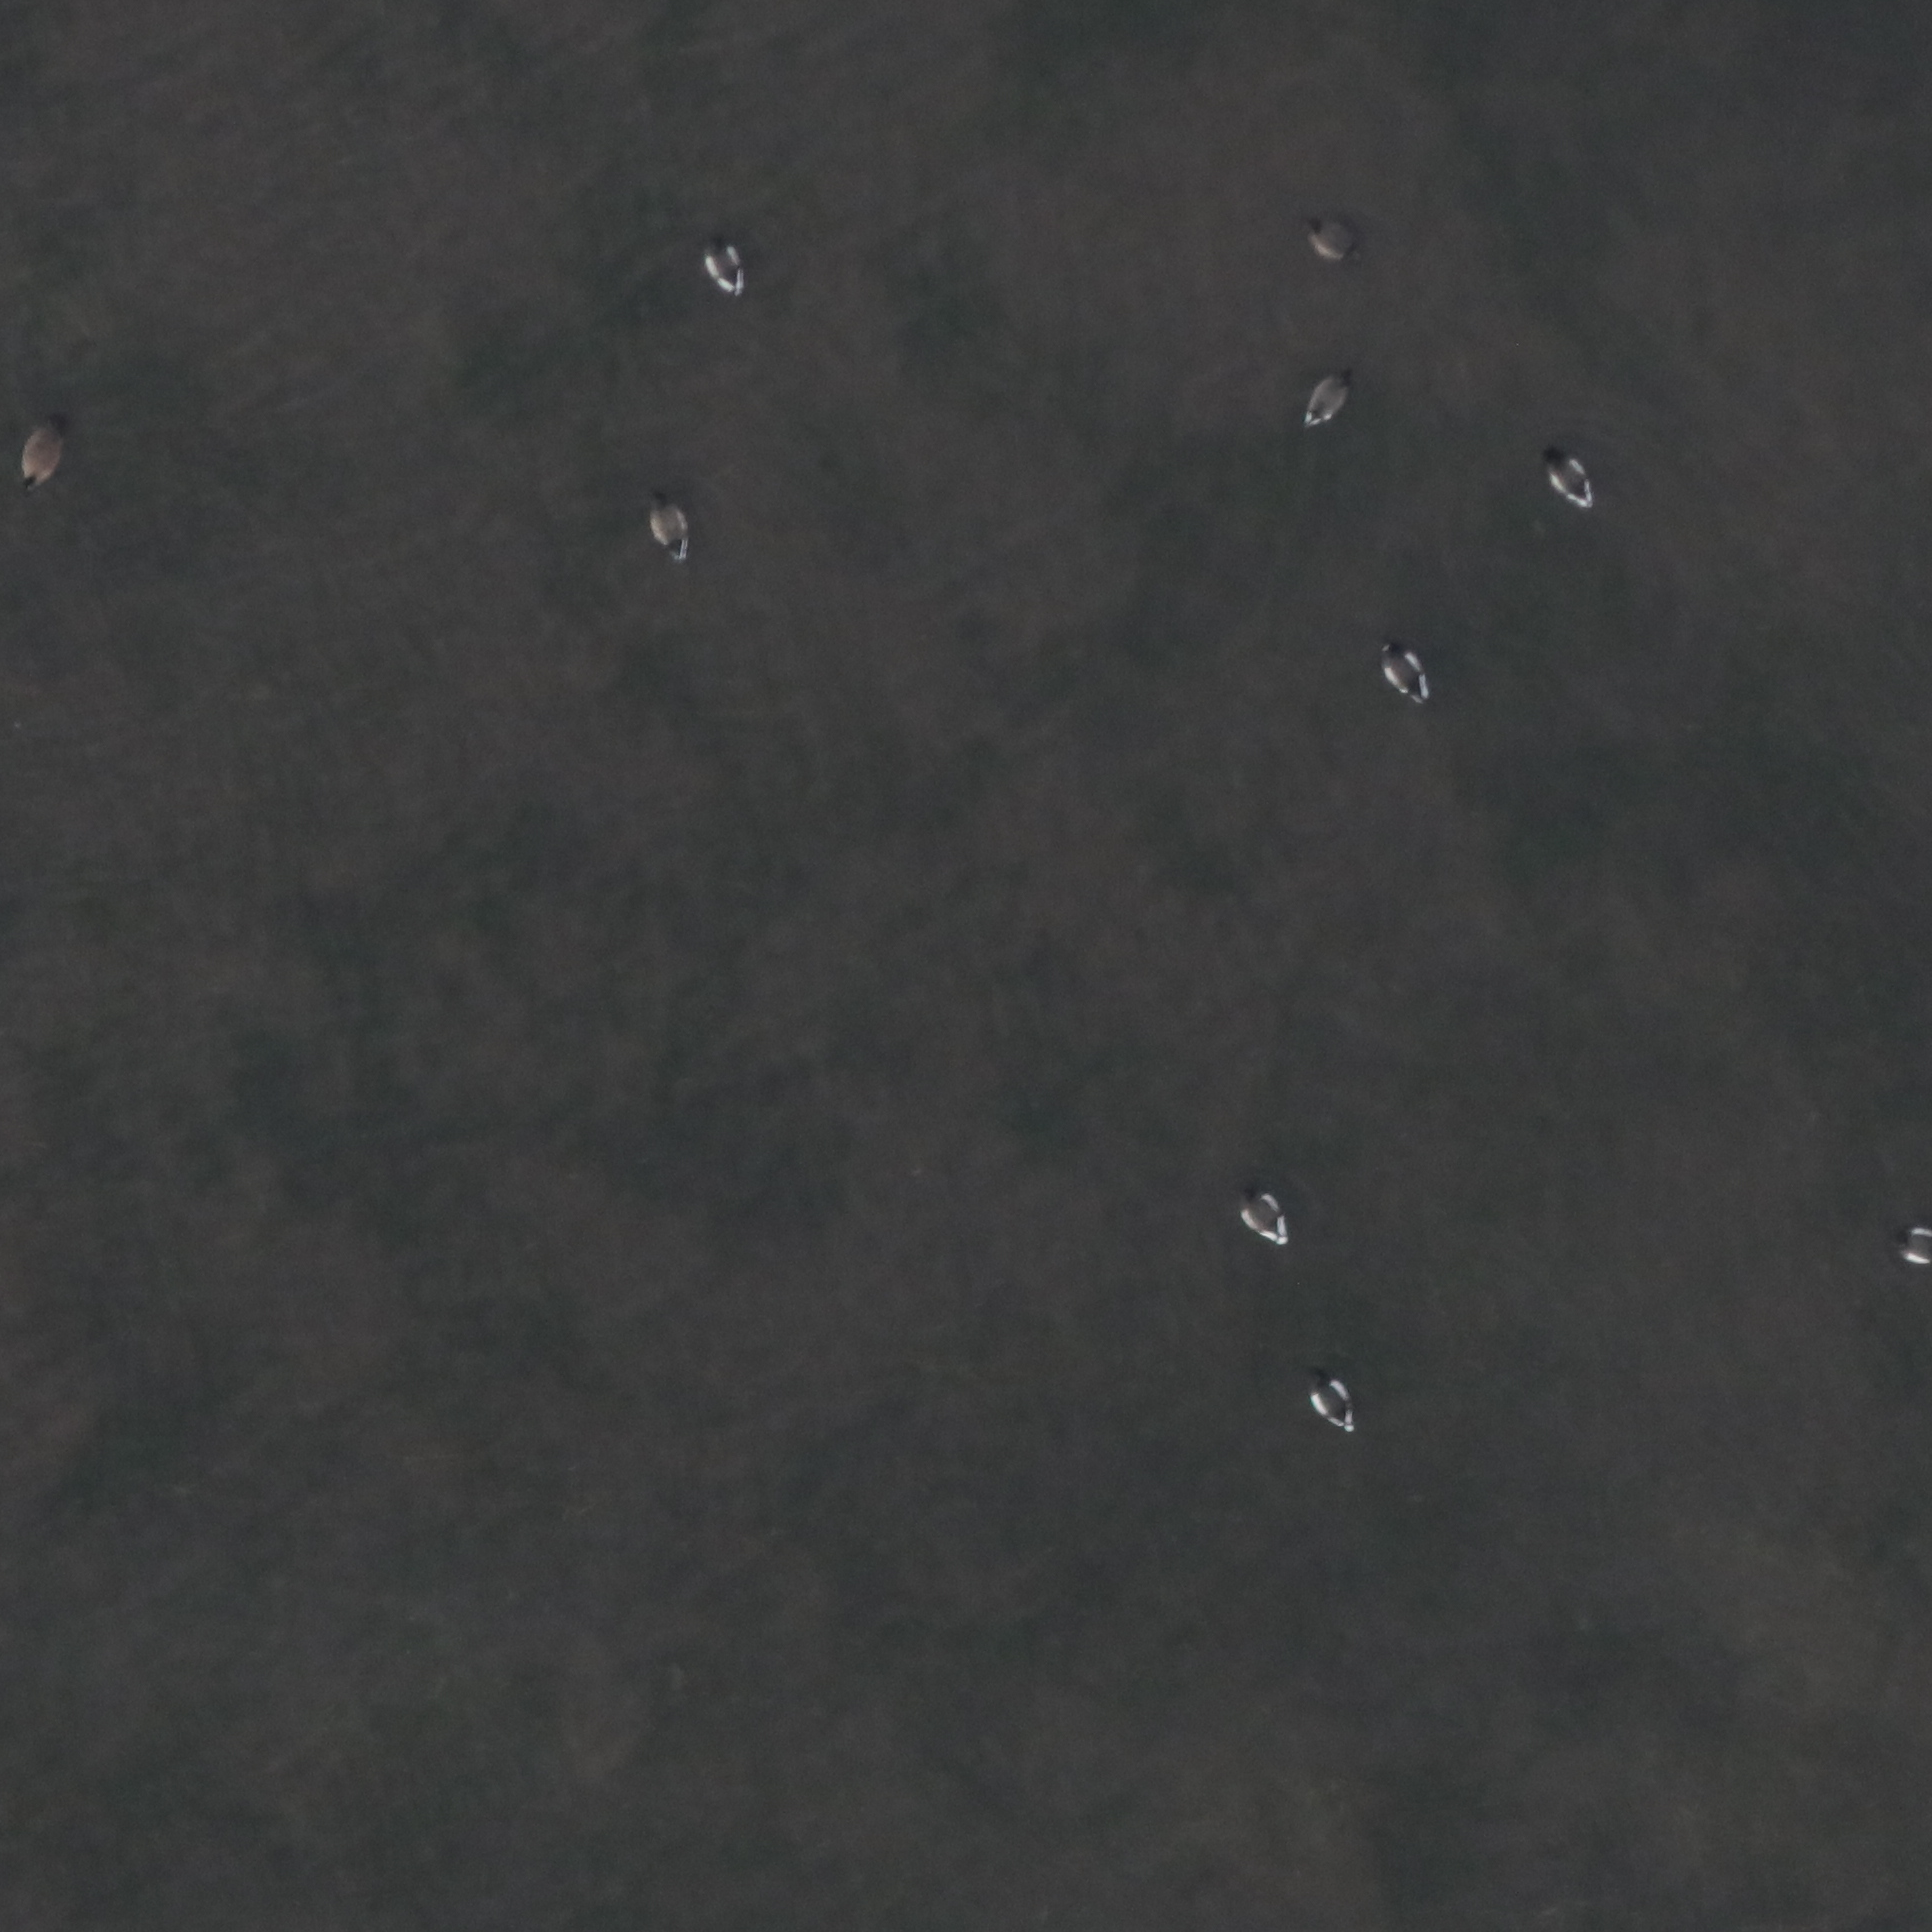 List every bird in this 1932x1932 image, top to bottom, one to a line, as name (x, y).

brant (1330, 242)
brant (723, 265)
brant (1328, 398)
Canada goose (44, 451)
brant (1569, 478)
brant (667, 526)
brant (1404, 675)
brant (1265, 1215)
brant (1925, 1245)
brant (1334, 1401)